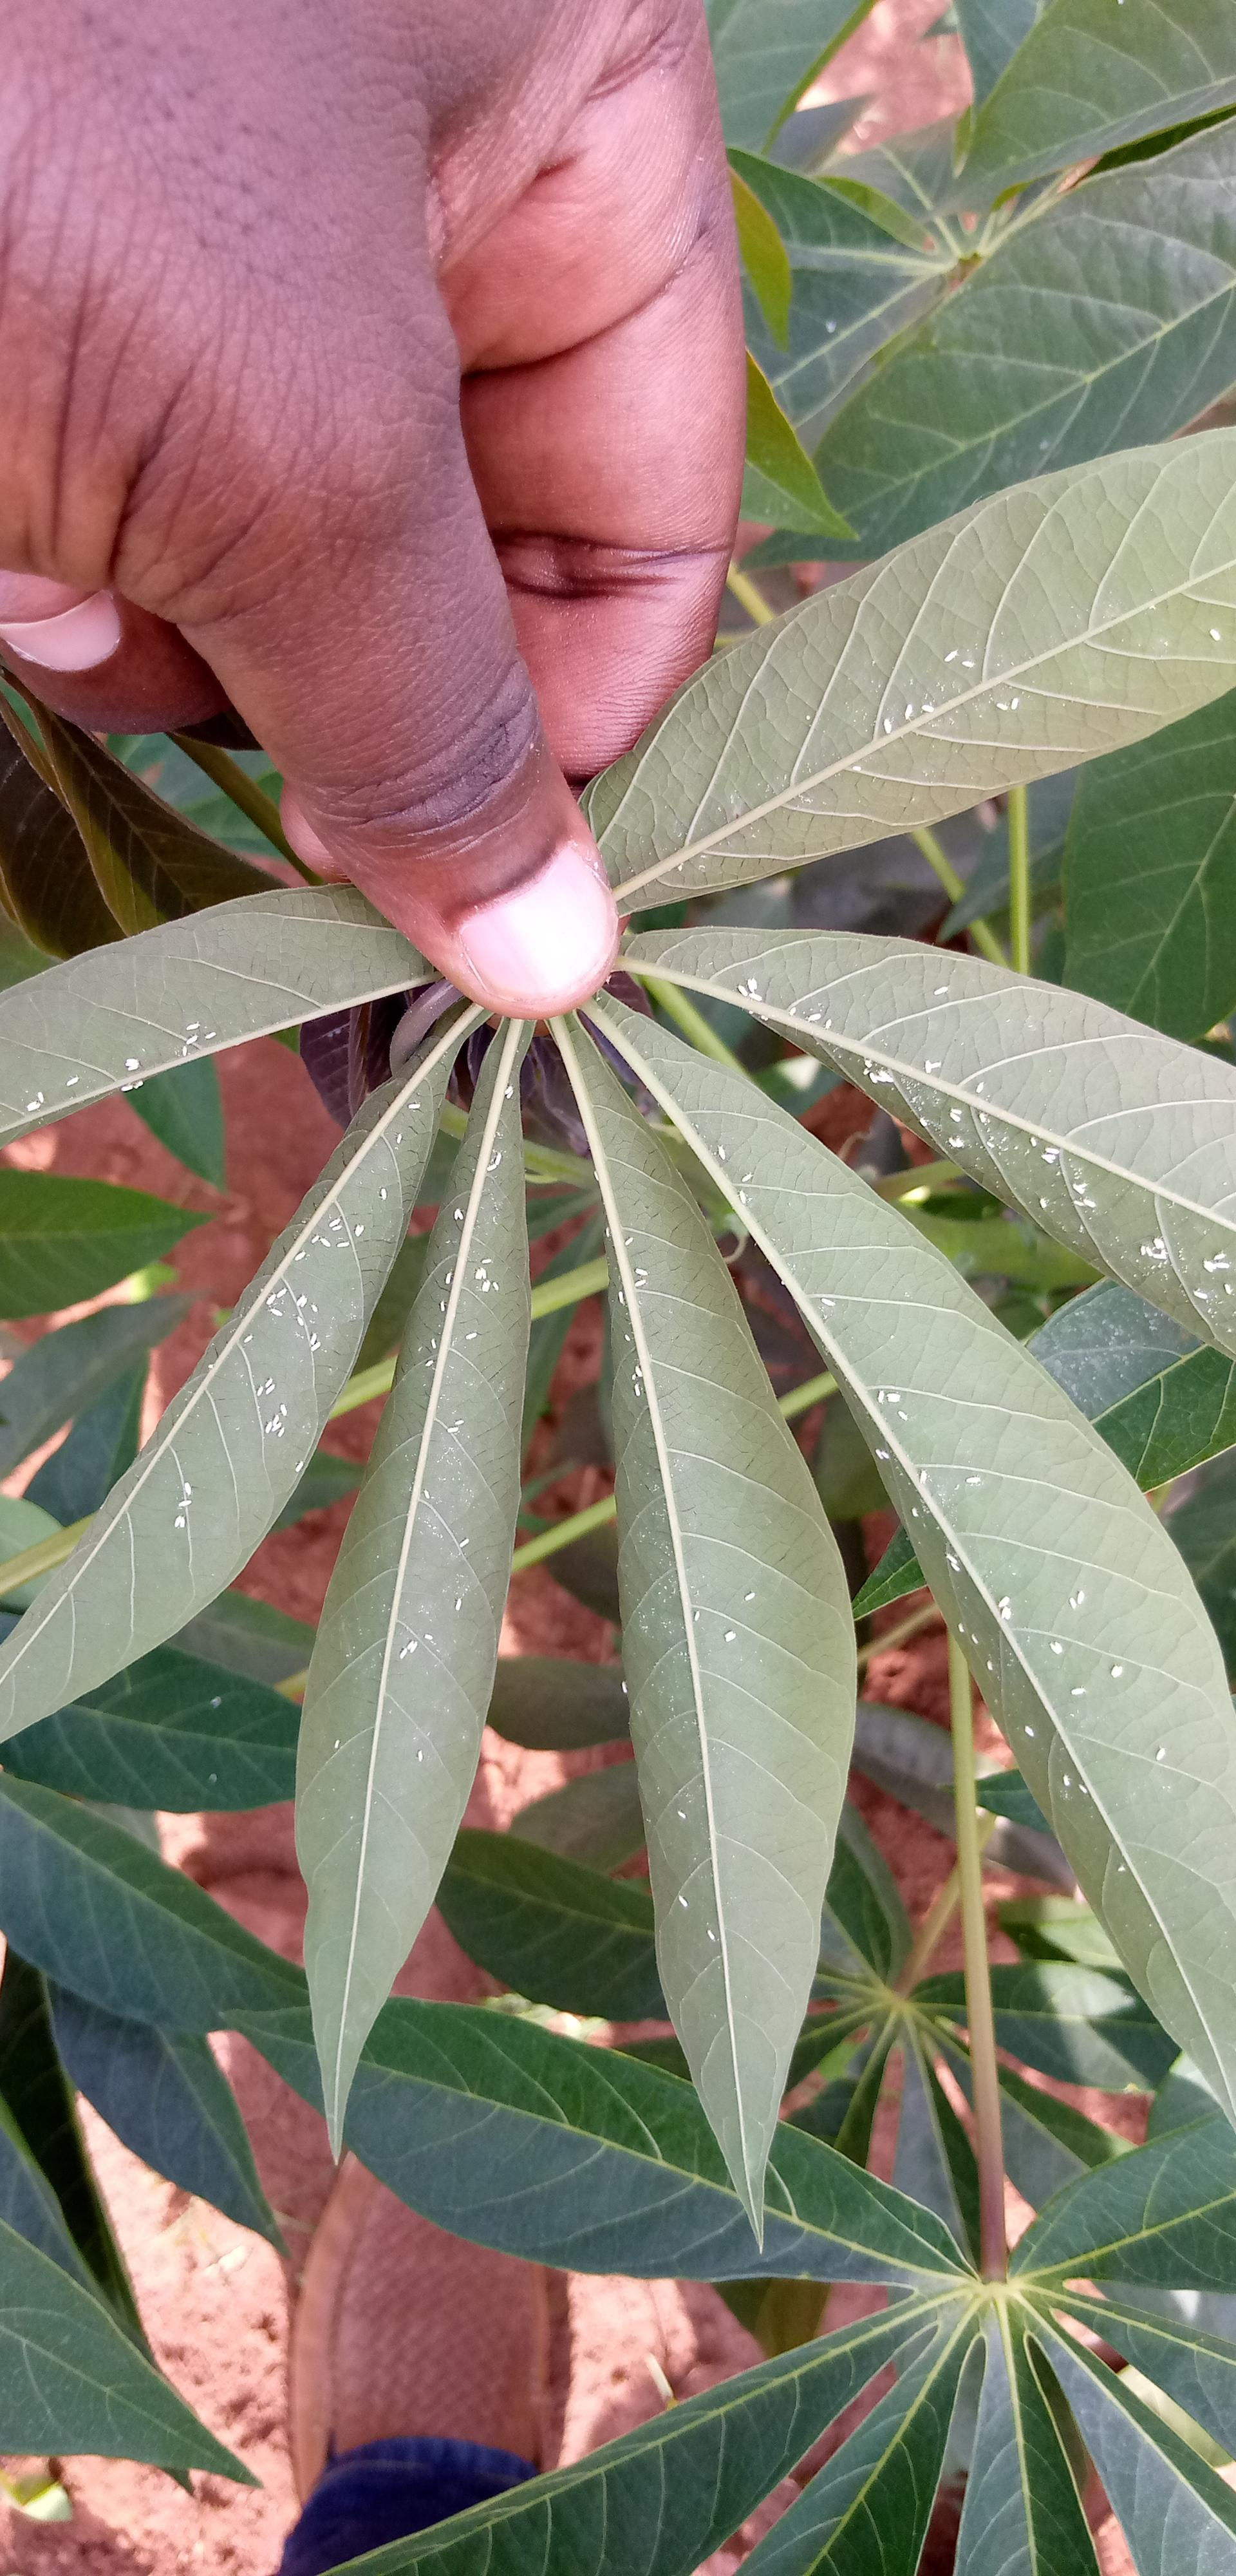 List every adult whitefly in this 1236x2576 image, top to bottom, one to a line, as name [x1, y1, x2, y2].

whitefly [1208, 627, 1222, 645]
whitefly [942, 649, 959, 665]
whitefly [960, 659, 977, 668]
whitefly [1009, 696, 1020, 712]
whitefly [995, 701, 1009, 712]
whitefly [903, 703, 913, 722]
whitefly [921, 703, 937, 715]
whitefly [882, 717, 894, 736]
whitefly [850, 764, 863, 773]
whitefly [747, 977, 754, 993]
whitefly [752, 977, 759, 991]
whitefly [736, 983, 748, 998]
whitefly [933, 985, 950, 998]
whitefly [748, 991, 763, 1004]
whitefly [788, 1005, 798, 1018]
whitefly [806, 1012, 823, 1024]
whitefly [822, 1018, 833, 1030]
whitefly [183, 1022, 201, 1032]
whitefly [203, 1029, 218, 1041]
whitefly [183, 1033, 199, 1047]
whitefly [180, 1043, 189, 1058]
whitefly [124, 1057, 141, 1066]
whitefly [863, 1059, 874, 1069]
whitefly [923, 1059, 932, 1075]
whitefly [932, 1061, 942, 1070]
whitefly [126, 1065, 139, 1074]
whitefly [862, 1068, 870, 1076]
whitefly [878, 1068, 895, 1085]
whitefly [868, 1071, 878, 1084]
whitefly [64, 1074, 80, 1090]
whitefly [876, 1075, 886, 1083]
whitefly [133, 1078, 144, 1094]
whitefly [974, 1079, 987, 1095]
whitefly [119, 1084, 134, 1094]
whitefly [503, 1084, 514, 1095]
whitefly [35, 1089, 47, 1104]
whitefly [505, 1090, 514, 1100]
whitefly [25, 1100, 41, 1114]
whitefly [406, 1101, 424, 1113]
whitefly [950, 1108, 963, 1117]
whitefly [978, 1110, 988, 1124]
whitefly [949, 1112, 962, 1123]
whitefly [919, 1116, 928, 1128]
whitefly [393, 1132, 404, 1145]
whitefly [956, 1135, 964, 1150]
whitefly [1029, 1135, 1038, 1148]
whitefly [947, 1136, 956, 1148]
whitefly [986, 1139, 996, 1150]
whitefly [717, 1144, 729, 1161]
whitefly [1043, 1146, 1061, 1155]
whitefly [494, 1150, 503, 1165]
whitefly [1039, 1153, 1060, 1165]
whitefly [485, 1164, 498, 1173]
whitefly [739, 1171, 754, 1184]
whitefly [1072, 1182, 1088, 1195]
whitefly [378, 1185, 389, 1204]
whitefly [737, 1189, 748, 1206]
whitefly [1039, 1196, 1048, 1211]
whitefly [1082, 1197, 1100, 1210]
whitefly [1072, 1199, 1085, 1208]
whitefly [456, 1207, 465, 1221]
whitefly [454, 1209, 458, 1222]
whitefly [328, 1216, 342, 1227]
whitefly [353, 1222, 367, 1239]
whitefly [330, 1224, 344, 1233]
whitefly [604, 1226, 612, 1240]
whitefly [310, 1232, 321, 1245]
whitefly [623, 1235, 635, 1247]
whitefly [319, 1236, 333, 1249]
whitefly [1153, 1238, 1159, 1250]
whitefly [1157, 1238, 1168, 1250]
whitefly [333, 1239, 353, 1251]
whitefly [1139, 1243, 1146, 1258]
whitefly [1145, 1245, 1154, 1258]
whitefly [292, 1248, 308, 1263]
whitefly [1212, 1253, 1227, 1261]
whitefly [1152, 1253, 1168, 1260]
whitefly [478, 1257, 494, 1264]
whitefly [1203, 1260, 1217, 1270]
whitefly [1215, 1262, 1231, 1270]
whitefly [1203, 1264, 1213, 1274]
whitefly [482, 1266, 488, 1280]
whitefly [633, 1267, 650, 1277]
whitefly [474, 1267, 481, 1280]
whitefly [478, 1268, 483, 1281]
whitefly [444, 1269, 453, 1286]
whitefly [633, 1277, 648, 1288]
whitefly [485, 1278, 491, 1293]
whitefly [482, 1280, 487, 1293]
whitefly [492, 1280, 500, 1293]
whitefly [1223, 1283, 1233, 1296]
whitefly [276, 1285, 288, 1300]
whitefly [1191, 1289, 1210, 1303]
whitefly [617, 1289, 626, 1305]
whitefly [265, 1292, 277, 1307]
whitefly [294, 1294, 305, 1308]
whitefly [819, 1295, 837, 1308]
whitefly [300, 1296, 308, 1309]
whitefly [439, 1299, 448, 1313]
whitefly [309, 1302, 321, 1314]
whitefly [267, 1305, 285, 1319]
whitefly [294, 1314, 307, 1328]
whitefly [309, 1330, 318, 1346]
whitefly [464, 1331, 478, 1341]
whitefly [241, 1331, 256, 1347]
whitefly [623, 1332, 632, 1343]
whitefly [430, 1335, 438, 1351]
whitefly [310, 1340, 322, 1353]
whitefly [424, 1358, 435, 1369]
whitefly [207, 1363, 215, 1370]
whitefly [634, 1364, 645, 1379]
whitefly [630, 1372, 639, 1381]
whitefly [265, 1376, 274, 1388]
whitefly [633, 1382, 643, 1399]
whitefly [265, 1383, 276, 1396]
whitefly [256, 1384, 265, 1398]
whitefly [875, 1388, 885, 1405]
whitefly [885, 1392, 902, 1397]
whitefly [887, 1398, 901, 1403]
whitefly [279, 1403, 288, 1417]
whitefly [897, 1408, 911, 1424]
whitefly [272, 1414, 280, 1427]
whitefly [453, 1417, 466, 1426]
whitefly [265, 1419, 272, 1434]
whitefly [272, 1421, 283, 1433]
whitefly [446, 1426, 460, 1434]
whitefly [277, 1426, 285, 1439]
whitefly [874, 1448, 884, 1461]
whitefly [881, 1450, 890, 1460]
whitefly [294, 1458, 306, 1475]
whitefly [919, 1468, 929, 1485]
whitefly [964, 1475, 983, 1484]
whitefly [182, 1479, 194, 1496]
whitefly [422, 1488, 432, 1500]
whitefly [177, 1499, 194, 1508]
whitefly [910, 1505, 921, 1519]
whitefly [174, 1515, 180, 1529]
whitefly [180, 1515, 186, 1529]
whitefly [458, 1537, 470, 1549]
whitefly [944, 1553, 959, 1564]
whitefly [950, 1562, 961, 1573]
whitefly [1076, 1588, 1085, 1605]
whitefly [742, 1591, 756, 1604]
whitefly [453, 1595, 462, 1613]
whitefly [997, 1595, 1013, 1608]
whitefly [1068, 1596, 1078, 1611]
whitefly [1001, 1606, 1008, 1620]
whitefly [693, 1607, 701, 1624]
whitefly [1005, 1607, 1012, 1620]
whitefly [956, 1620, 965, 1633]
whitefly [723, 1630, 734, 1638]
whitefly [970, 1632, 980, 1645]
whitefly [725, 1633, 737, 1643]
whitefly [422, 1633, 435, 1642]
whitefly [407, 1640, 414, 1651]
whitefly [1054, 1640, 1064, 1653]
whitefly [409, 1641, 418, 1654]
whitefly [1049, 1643, 1059, 1656]
whitefly [398, 1647, 407, 1660]
whitefly [986, 1658, 995, 1674]
whitefly [1110, 1665, 1119, 1676]
whitefly [1113, 1665, 1123, 1679]
whitefly [619, 1680, 629, 1694]
whitefly [1069, 1685, 1087, 1698]
whitefly [1024, 1725, 1034, 1733]
whitefly [1025, 1728, 1035, 1738]
whitefly [333, 1737, 342, 1751]
whitefly [1154, 1745, 1166, 1762]
whitefly [415, 1748, 425, 1764]
whitefly [1062, 1772, 1072, 1786]
whitefly [1078, 1782, 1089, 1795]
whitefly [676, 1809, 689, 1821]
whitefly [1116, 1863, 1128, 1873]
whitefly [677, 1893, 691, 1909]
whitefly [706, 1927, 717, 1942]